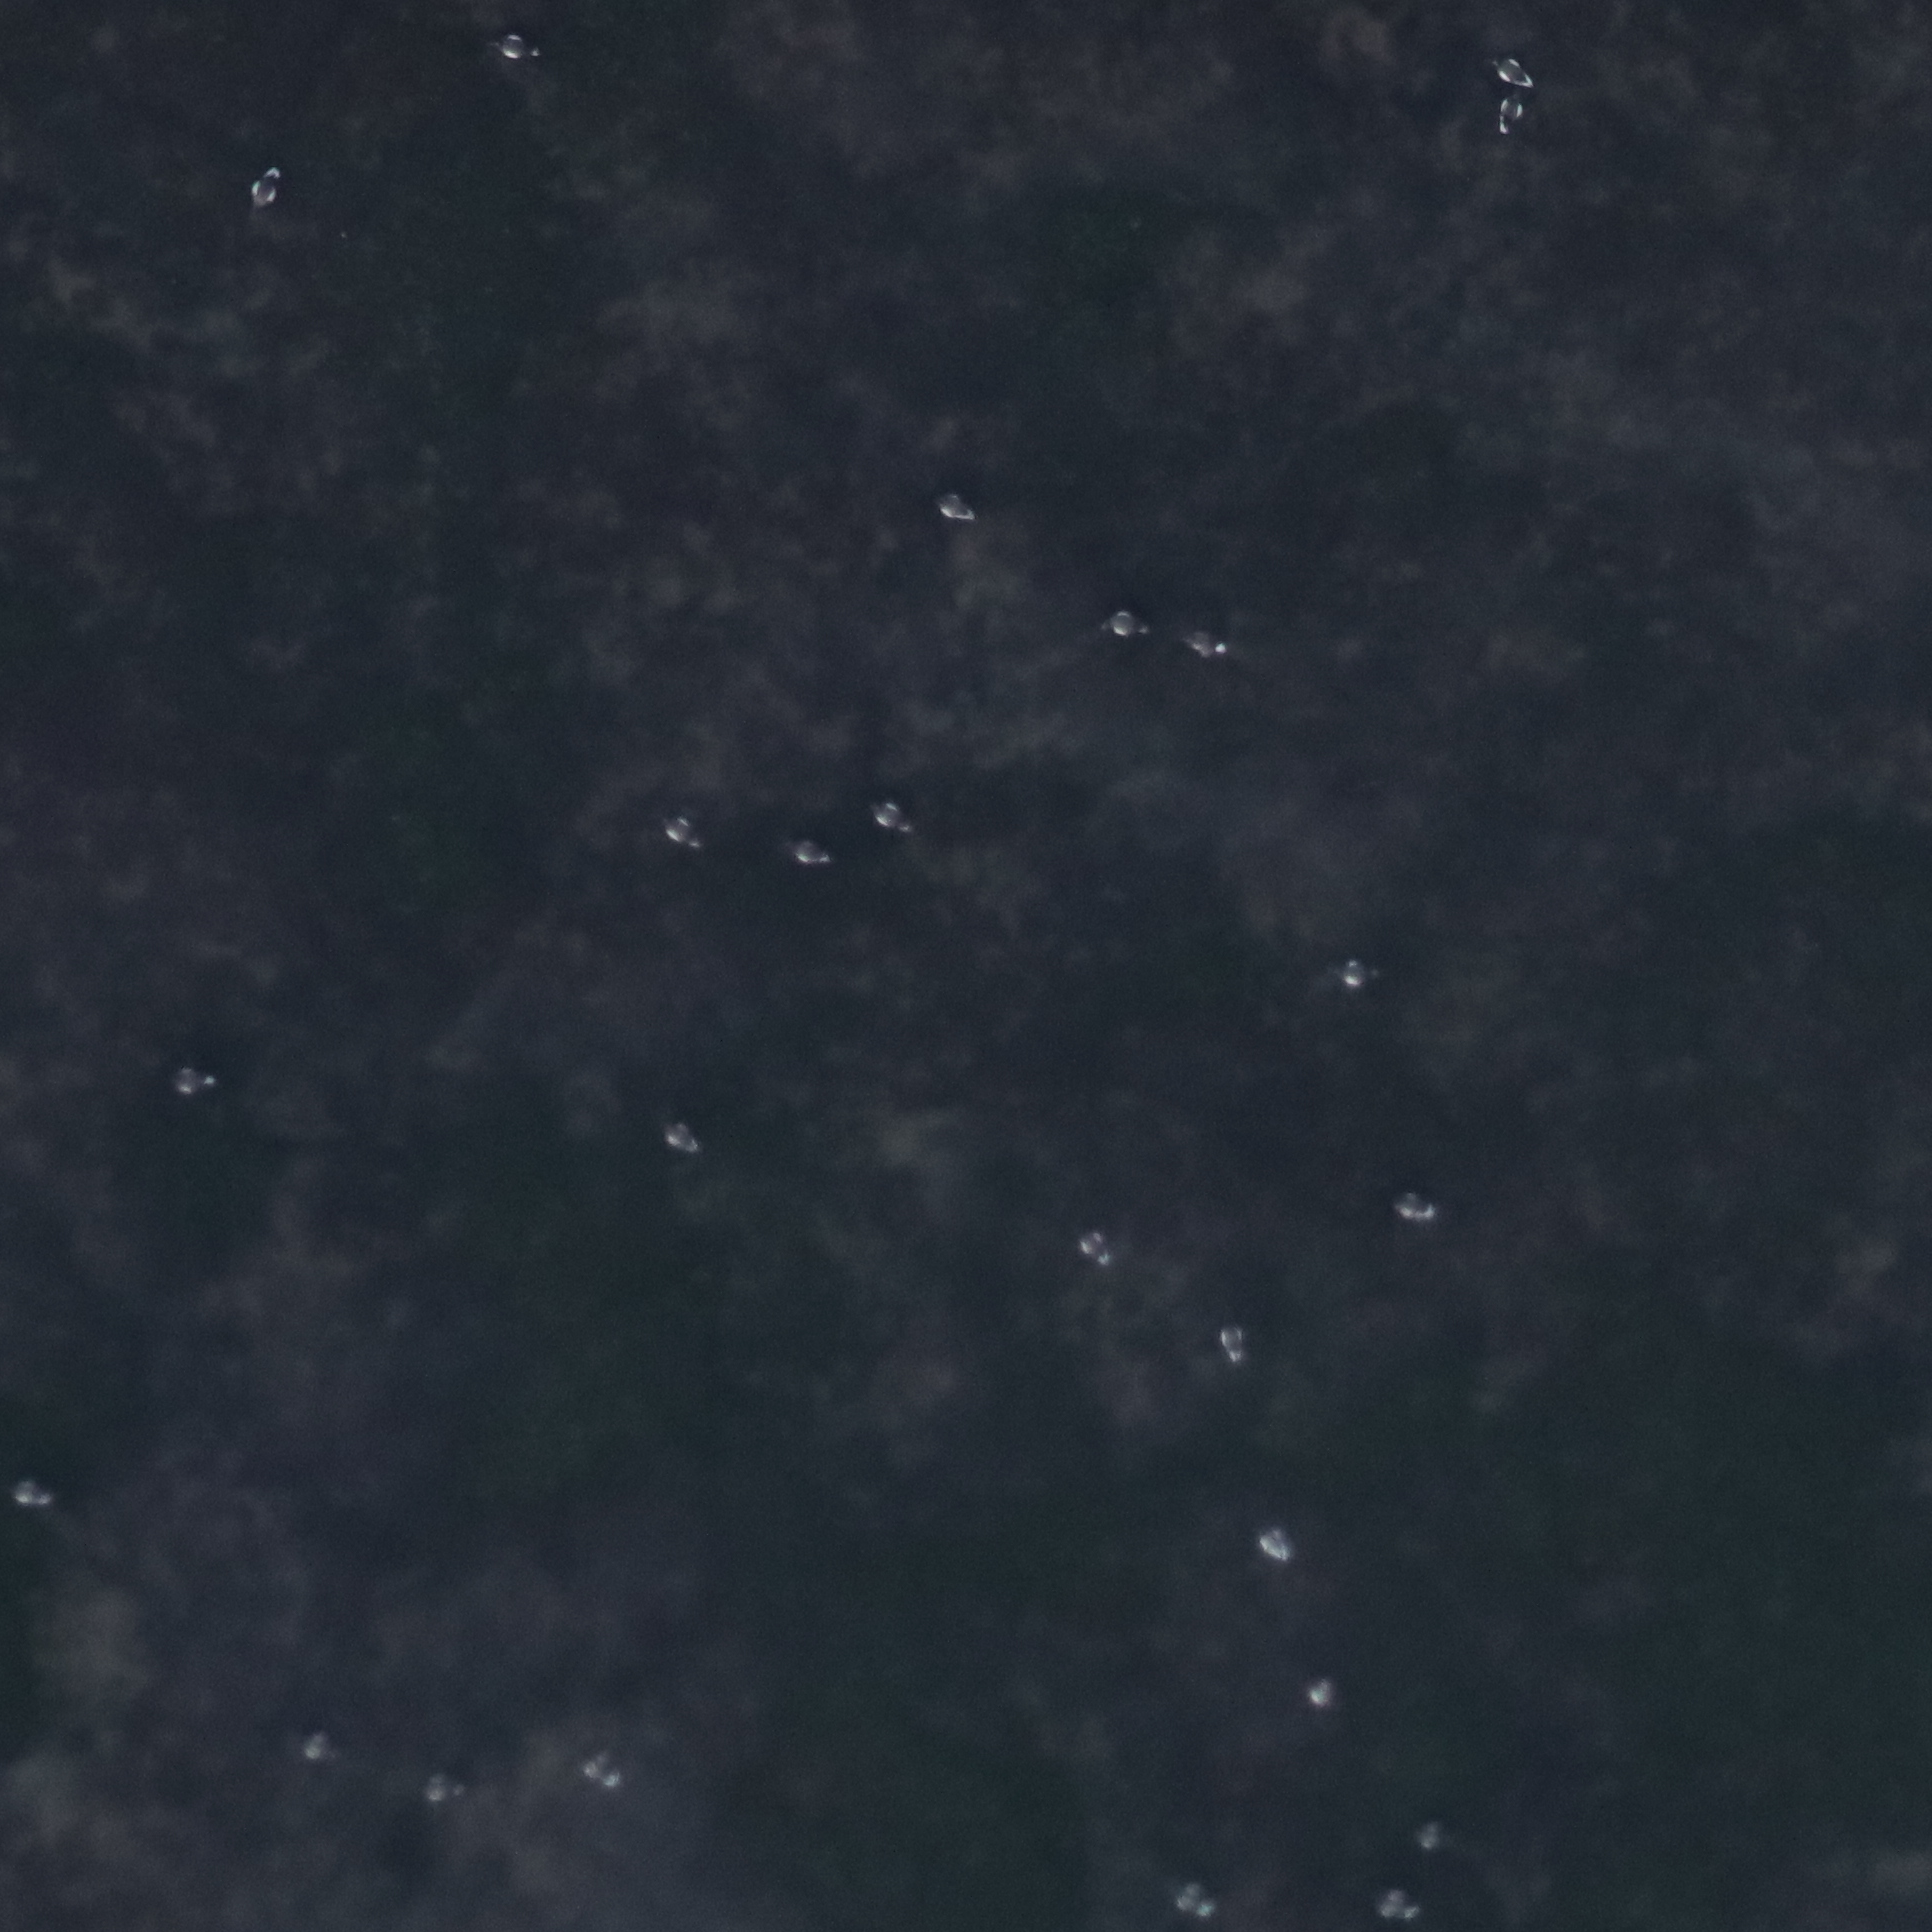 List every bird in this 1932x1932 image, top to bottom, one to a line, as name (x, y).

brant (516, 46)
brant (1514, 74)
brant (1511, 109)
brant (266, 189)
brant (955, 506)
brant (1125, 623)
brant (1204, 643)
brant (891, 816)
brant (684, 831)
brant (812, 851)
brant (1357, 973)
brant (185, 1079)
brant (683, 1139)
brant (1414, 1205)
brant (1092, 1247)
brant (1234, 1341)
brant (34, 1493)
brant (1274, 1544)
brant (1320, 1689)
brant (323, 1744)
brant (602, 1769)
brant (439, 1790)
brant (1428, 1836)
brant (1199, 1897)
brant (1400, 1908)